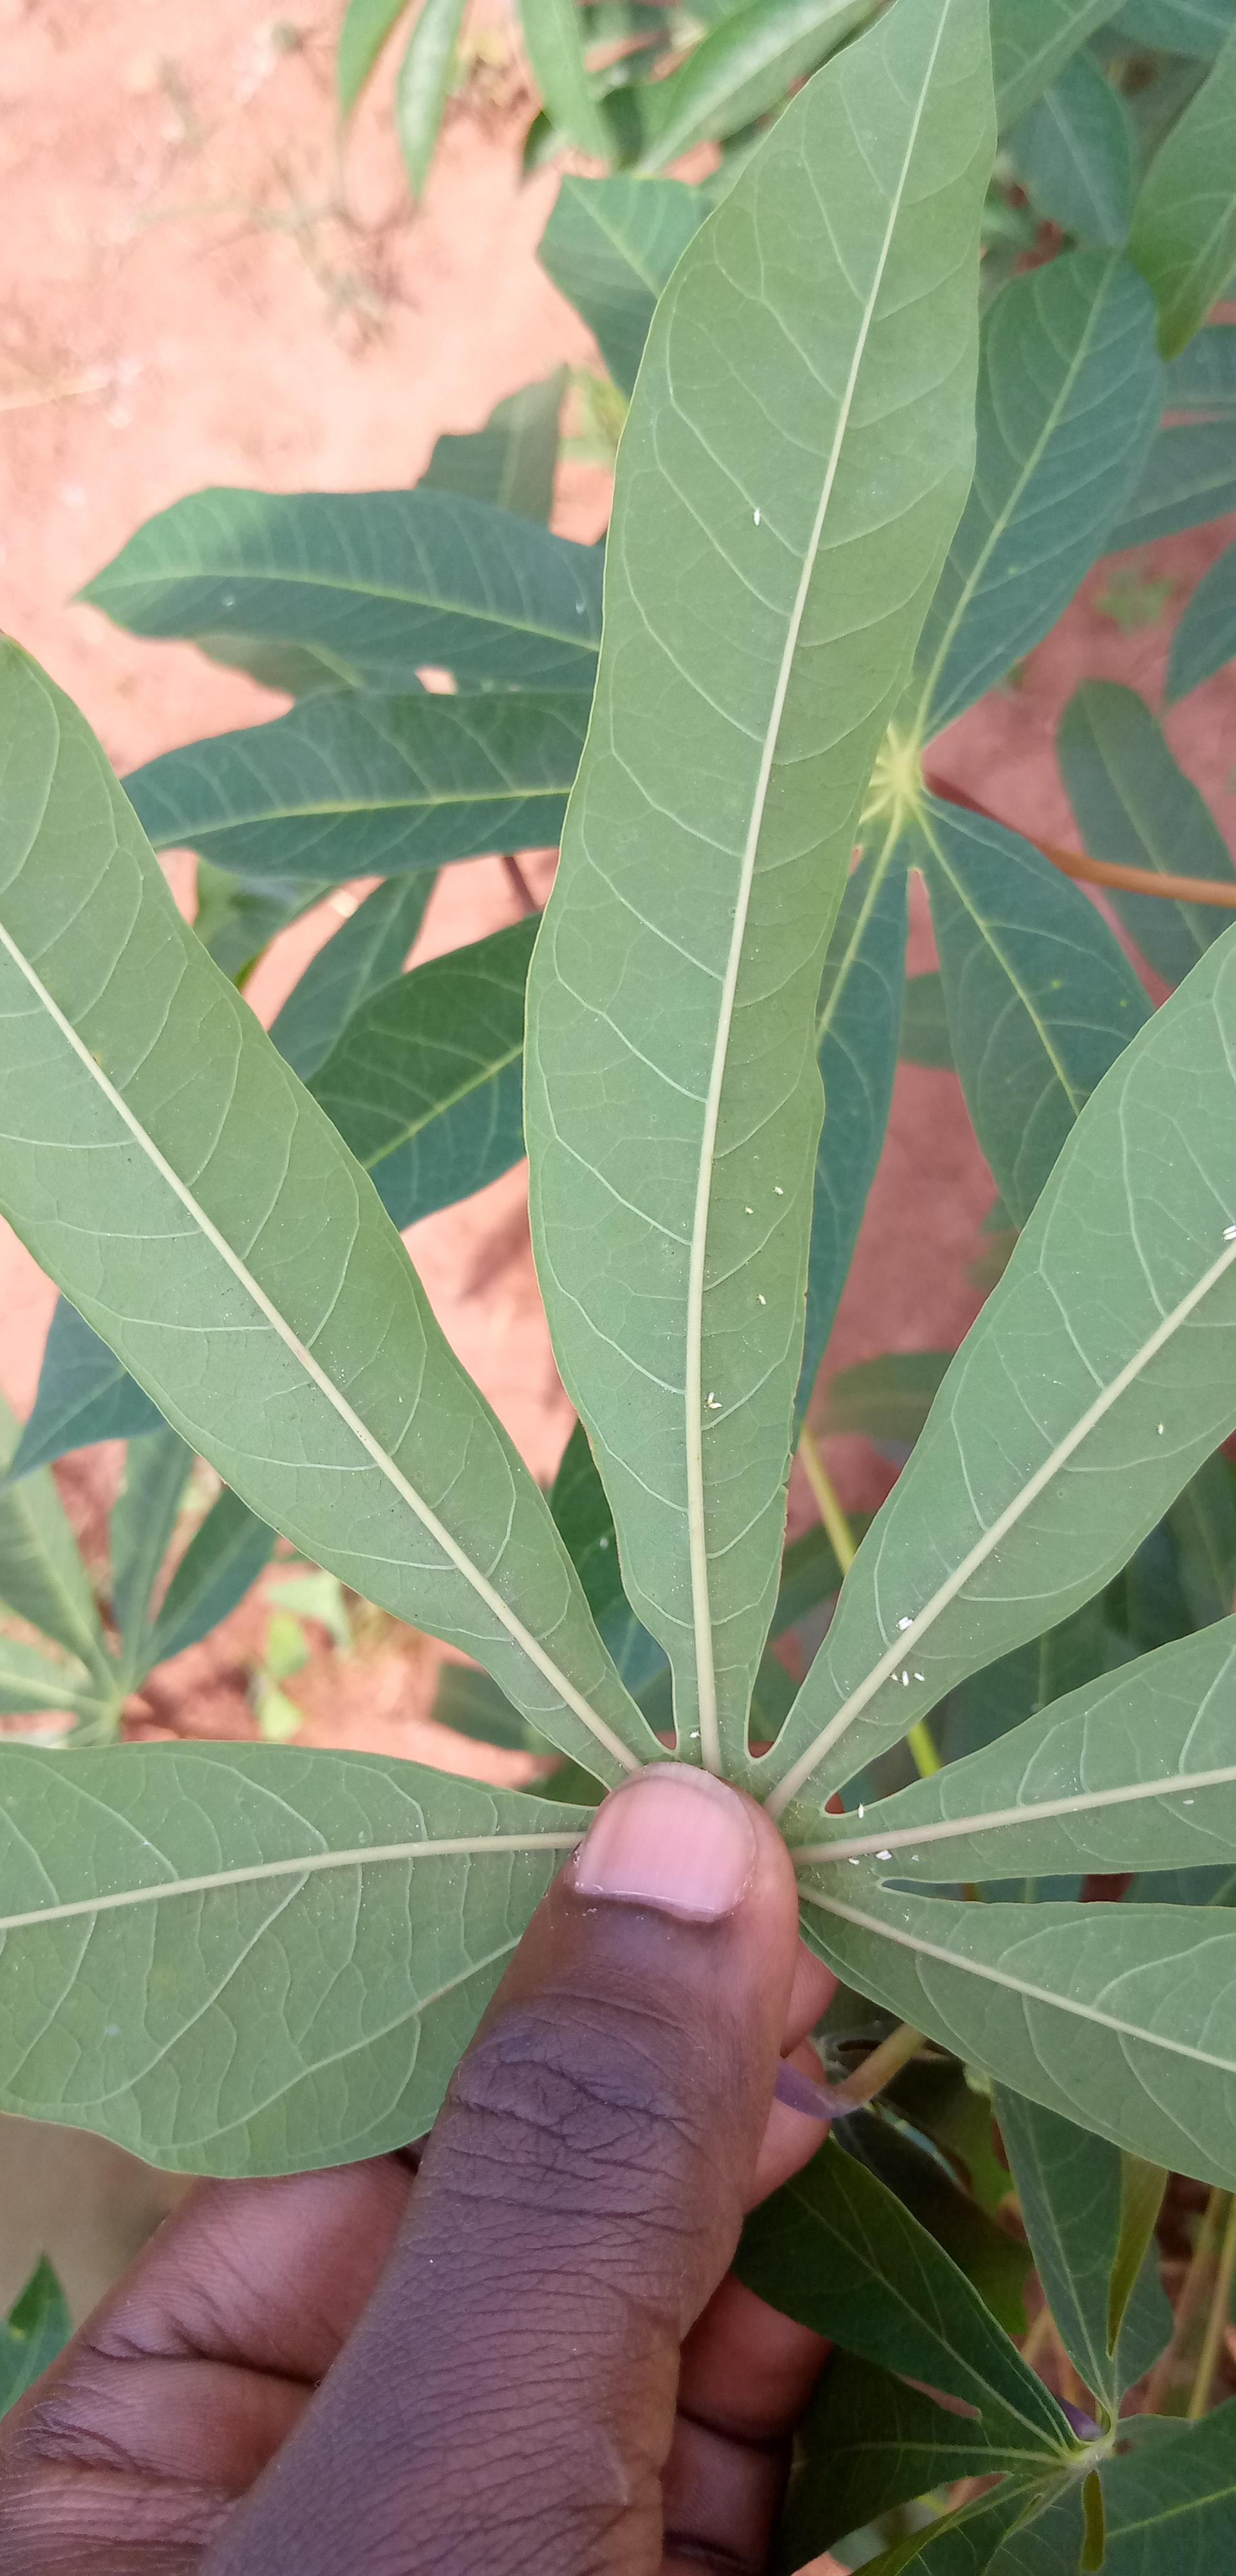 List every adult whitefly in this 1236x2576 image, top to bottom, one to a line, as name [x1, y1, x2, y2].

whitefly [752, 507, 762, 527]
whitefly [771, 1185, 787, 1198]
whitefly [744, 1204, 756, 1216]
whitefly [1221, 1224, 1236, 1236]
whitefly [1222, 1231, 1236, 1242]
whitefly [756, 1293, 769, 1309]
whitefly [706, 1390, 715, 1405]
whitefly [708, 1402, 724, 1409]
whitefly [1154, 1421, 1167, 1437]
whitefly [897, 1615, 910, 1626]
whitefly [898, 1618, 913, 1631]
whitefly [900, 1669, 912, 1688]
whitefly [912, 1671, 927, 1683]
whitefly [890, 1672, 899, 1683]
whitefly [688, 1728, 702, 1741]
whitefly [856, 1801, 868, 1821]
whitefly [874, 1849, 889, 1859]
whitefly [881, 1853, 893, 1861]
whitefly [846, 1857, 860, 1867]